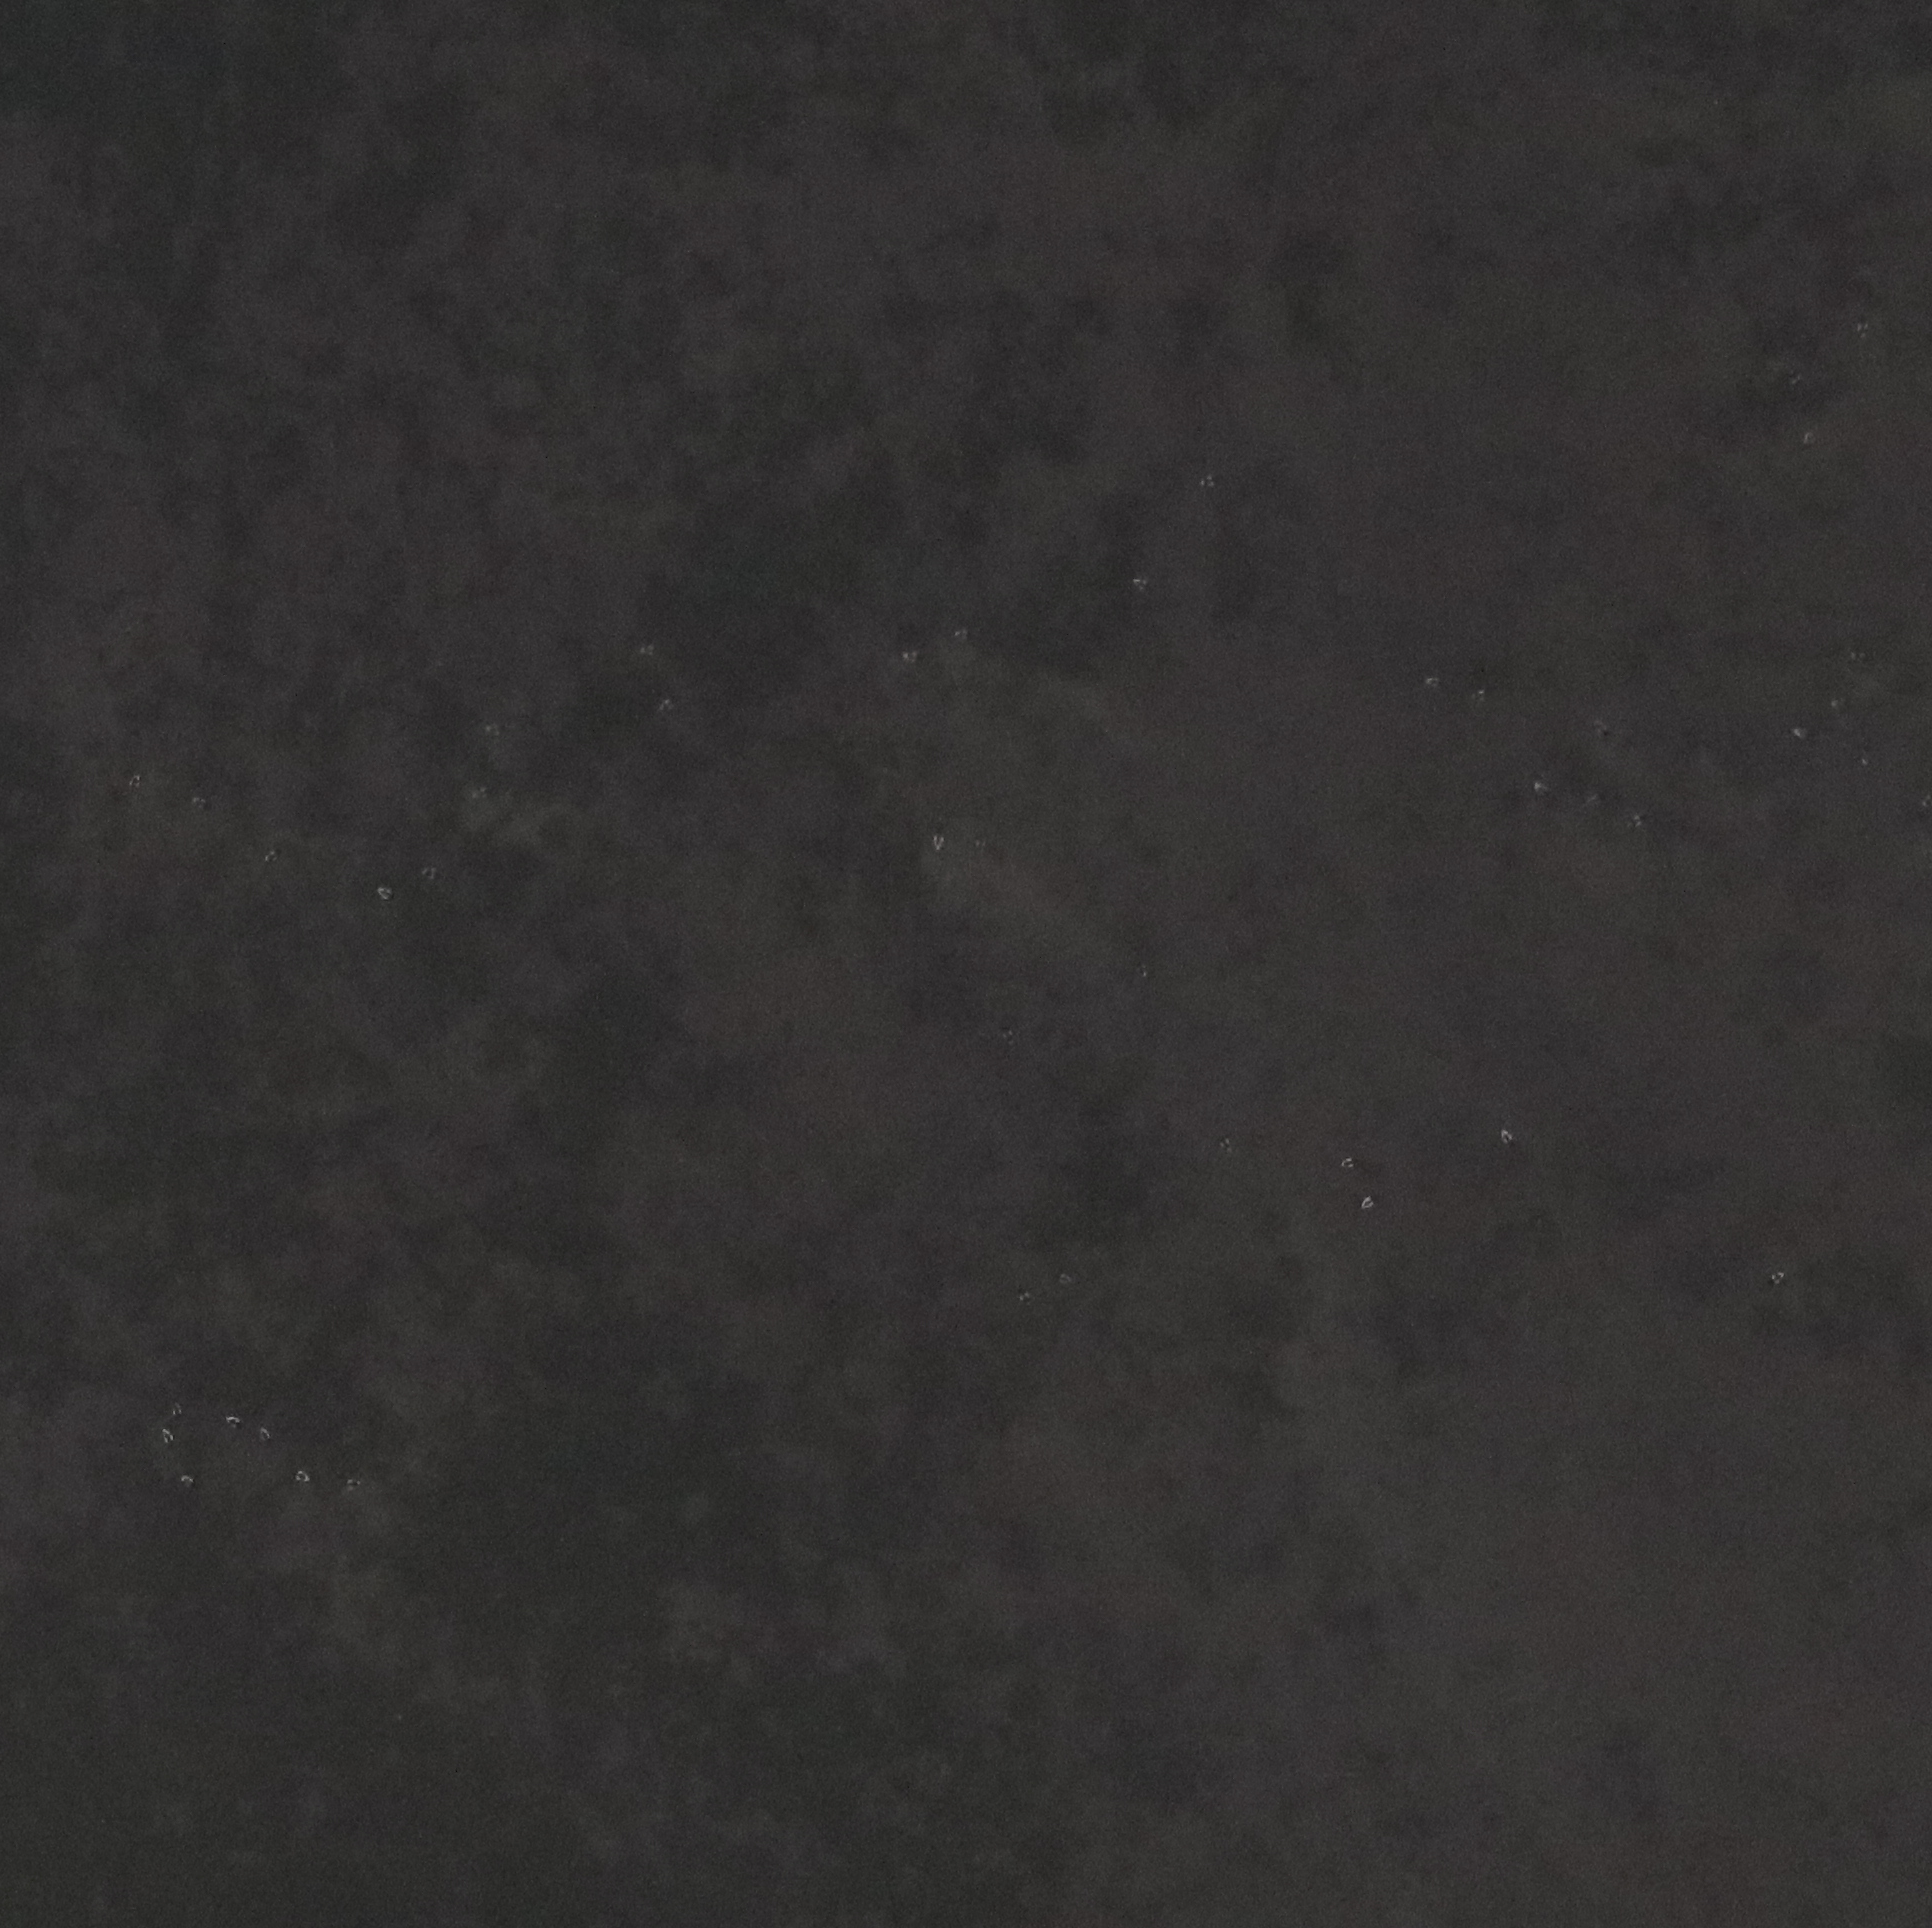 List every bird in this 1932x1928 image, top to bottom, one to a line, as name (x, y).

brant (1860, 322)
brant (1930, 350)
brant (1793, 380)
brant (1810, 430)
brant (1211, 482)
brant (1136, 582)
brant (961, 634)
brant (644, 652)
brant (1860, 655)
brant (914, 657)
brant (1434, 685)
brant (1483, 704)
brant (1834, 707)
brant (665, 709)
brant (493, 725)
brant (1802, 734)
brant (1604, 735)
brant (144, 777)
brant (1541, 785)
brant (480, 791)
brant (209, 804)
brant (1598, 805)
brant (1637, 826)
brant (942, 839)
brant (276, 859)
brant (436, 866)
brant (380, 893)
brant (1148, 968)
brant (1011, 1039)
brant (1508, 1134)
brant (1221, 1150)
brant (1347, 1156)
brant (1366, 1202)
brant (1065, 1270)
brant (1778, 1284)
brant (1022, 1293)
brant (174, 1414)
brant (231, 1420)
brant (264, 1435)
brant (168, 1442)
brant (303, 1474)
brant (184, 1479)
brant (353, 1484)